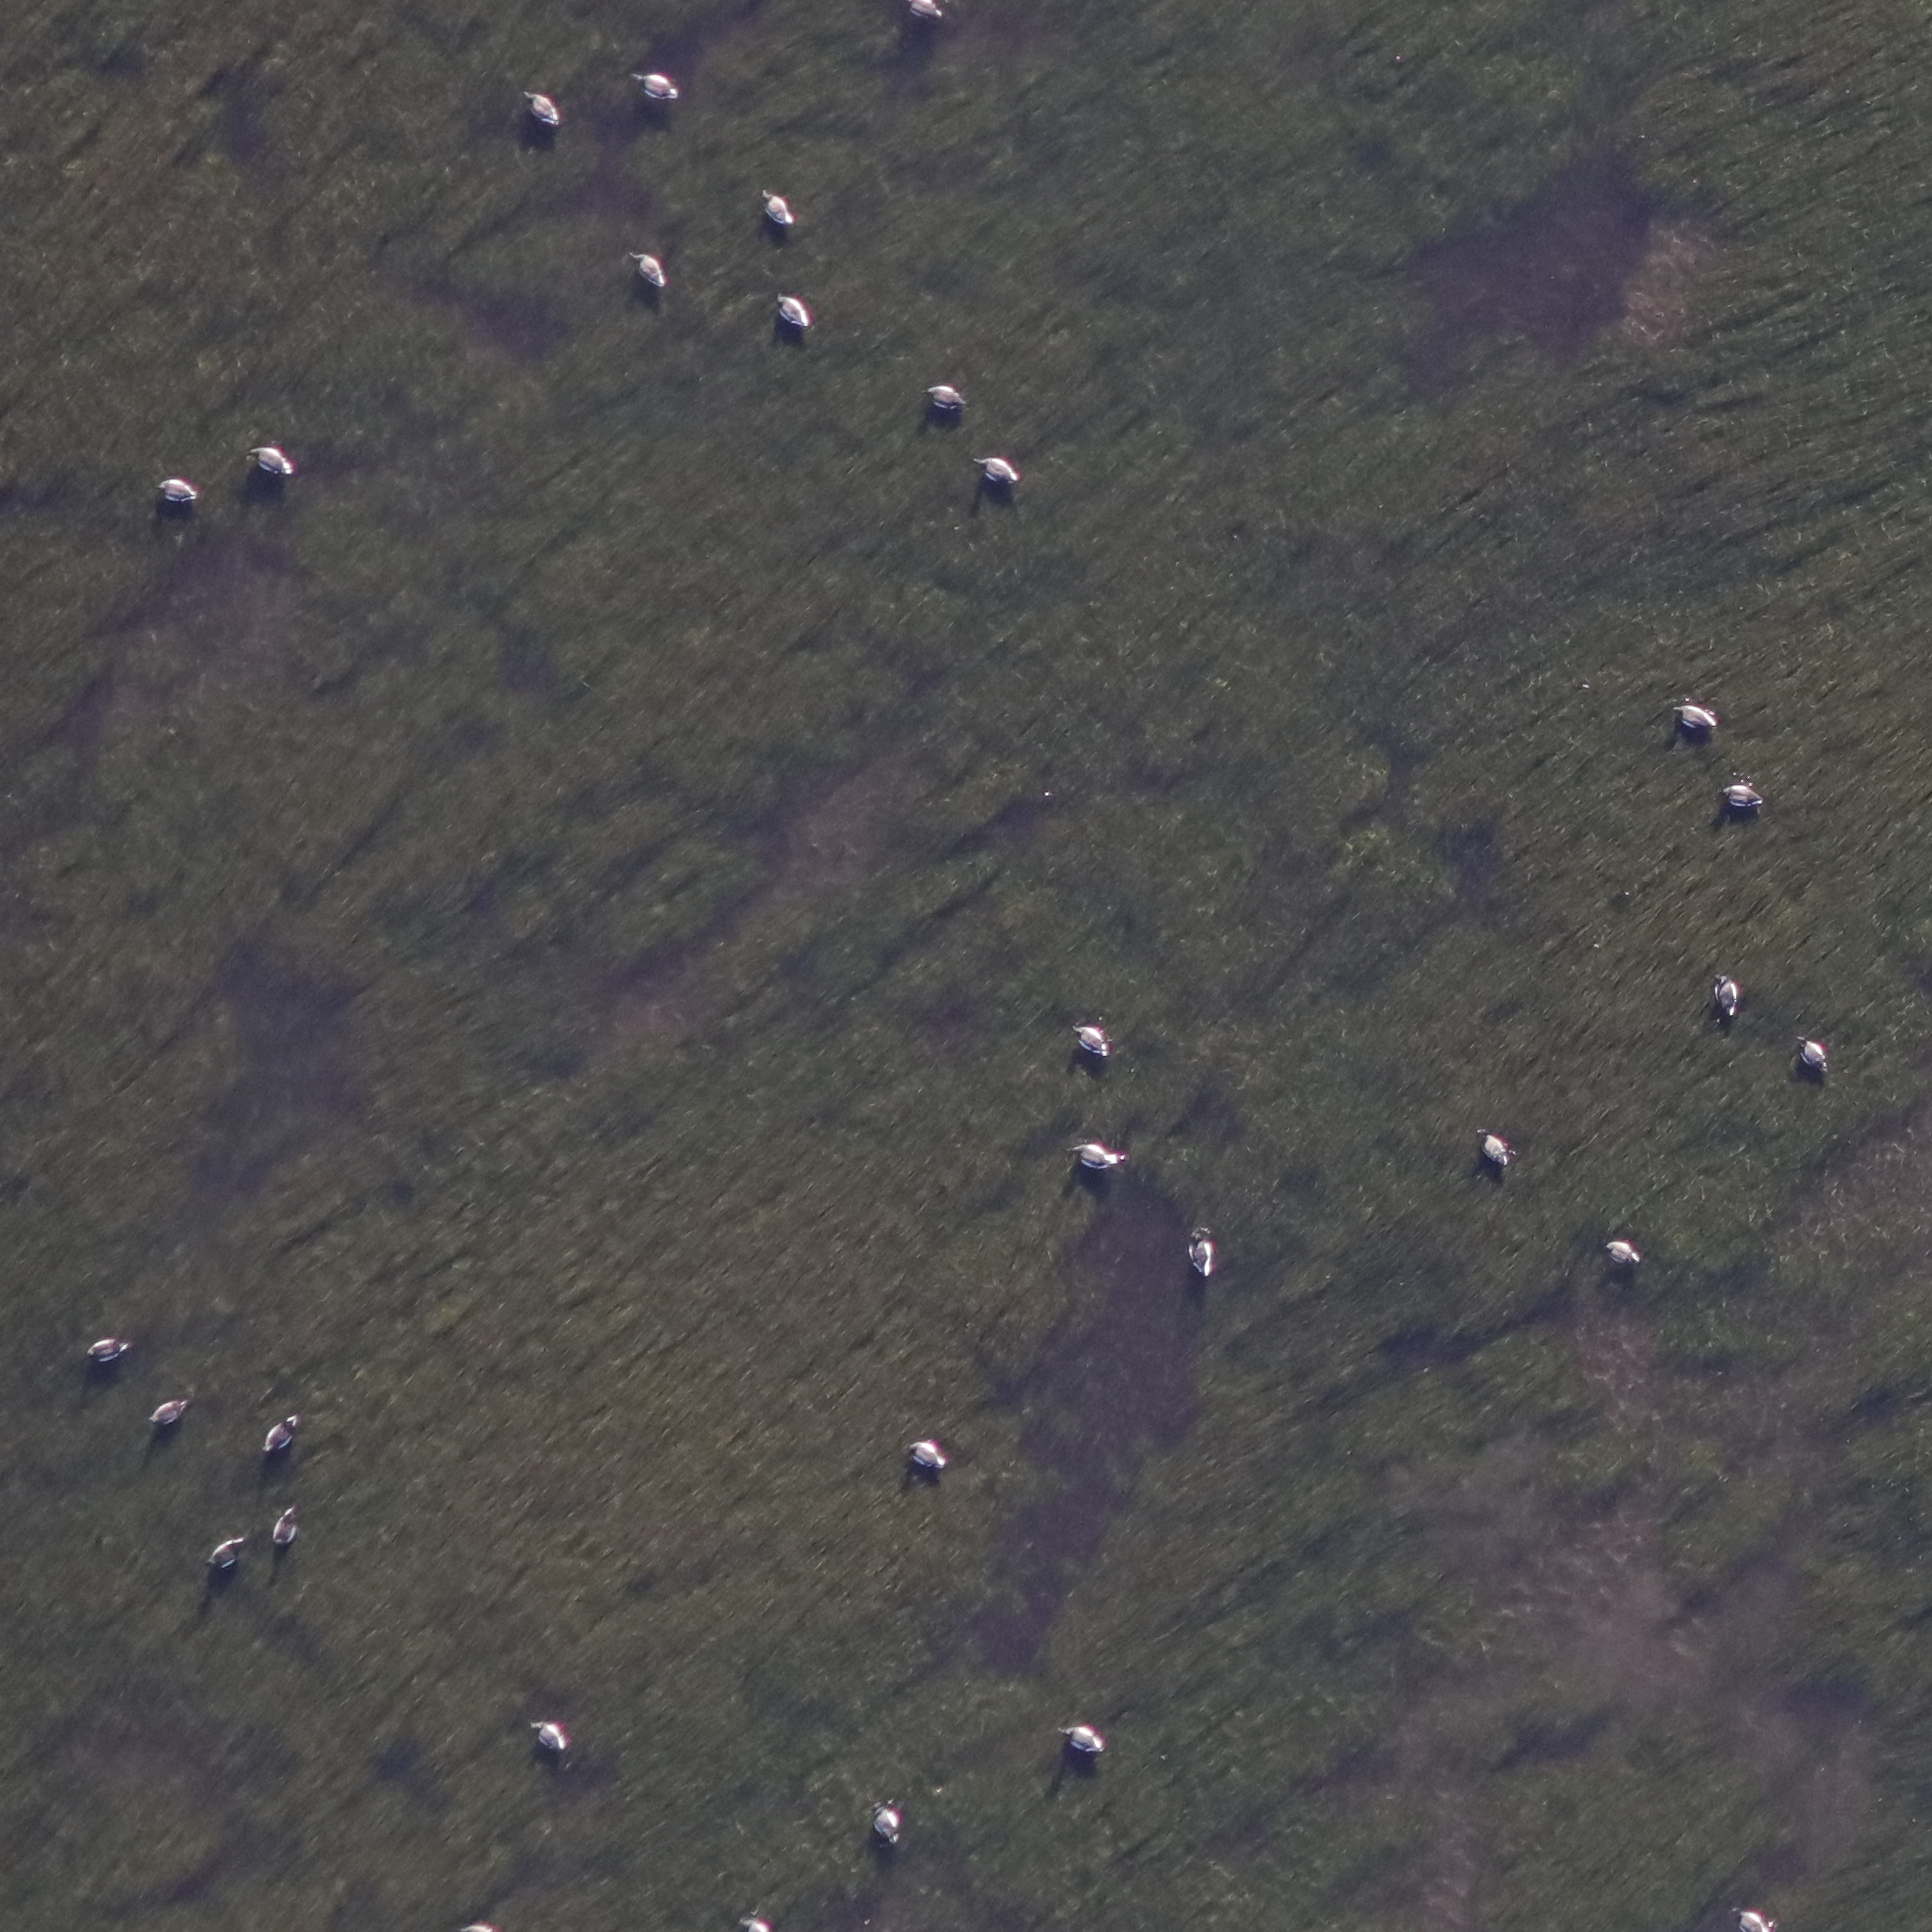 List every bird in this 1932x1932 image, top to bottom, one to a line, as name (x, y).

brant (925, 4)
brant (656, 84)
brant (543, 107)
brant (778, 208)
brant (650, 268)
brant (795, 310)
brant (945, 397)
brant (273, 460)
brant (997, 471)
brant (179, 489)
brant (1695, 717)
brant (1743, 794)
brant (1725, 995)
brant (1091, 1039)
brant (1812, 1053)
brant (1495, 1149)
brant (1095, 1154)
brant (1201, 1252)
brant (1622, 1252)
brant (108, 1349)
brant (169, 1412)
brant (281, 1436)
brant (929, 1455)
brant (285, 1526)
brant (226, 1554)
brant (549, 1736)
brant (1082, 1738)
brant (887, 1822)
brant (1753, 1923)